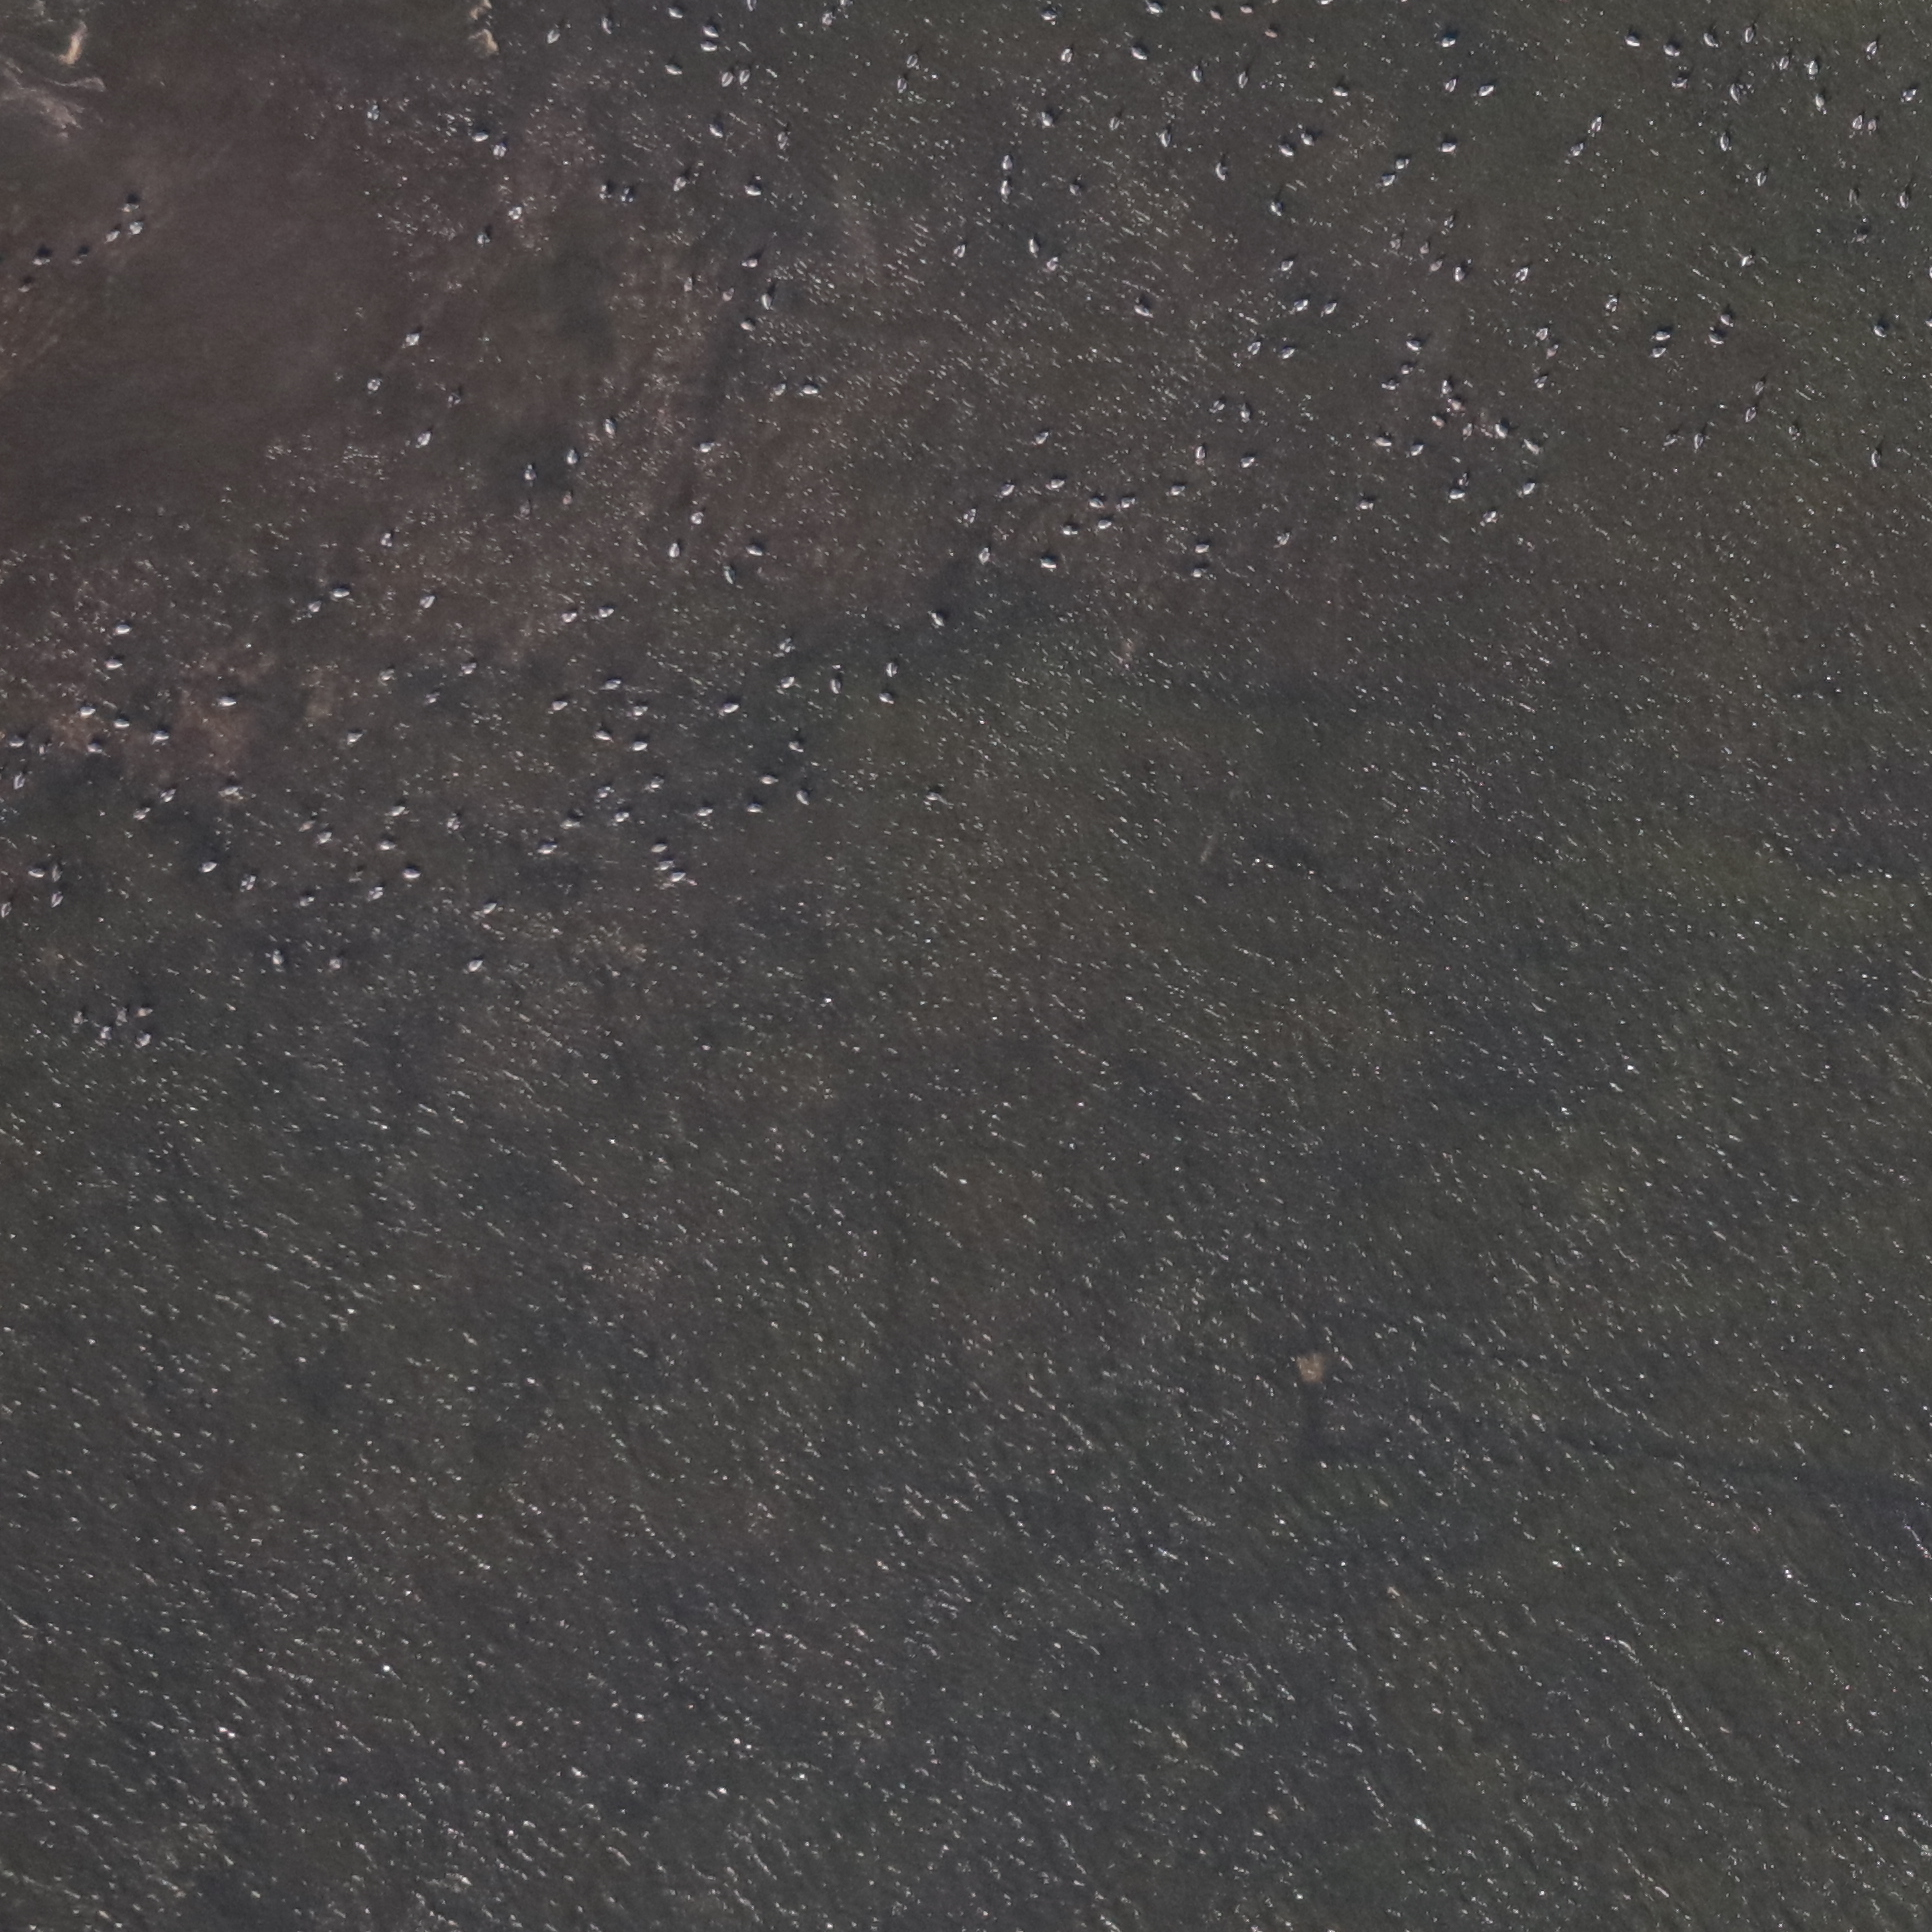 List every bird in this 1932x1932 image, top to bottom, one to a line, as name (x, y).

brant (1155, 6)
brant (1248, 11)
brant (1218, 13)
brant (679, 14)
brant (1049, 14)
brant (828, 22)
brant (607, 26)
brant (712, 27)
brant (1275, 27)
brant (1752, 32)
brant (557, 34)
brant (1709, 38)
brant (1445, 42)
brant (709, 43)
brant (1631, 44)
brant (1875, 46)
brant (1670, 49)
brant (1143, 51)
brant (1068, 56)
brant (1788, 59)
brant (911, 61)
brant (1816, 67)
brant (676, 68)
brant (745, 75)
brant (729, 77)
brant (1202, 77)
brant (1243, 78)
brant (1681, 81)
brant (902, 85)
brant (1449, 86)
brant (1339, 90)
brant (1486, 91)
brant (1738, 93)
brant (1910, 94)
brant (1820, 102)
brant (377, 112)
brant (1045, 117)
brant (1854, 120)
brant (1875, 121)
brant (1596, 124)
brant (1113, 126)
brant (716, 129)
brant (481, 133)
brant (787, 136)
brant (1303, 136)
brant (1170, 140)
brant (1726, 143)
brant (1446, 149)
brant (503, 152)
brant (1575, 152)
brant (1287, 154)
brant (1014, 164)
brant (1409, 164)
brant (1222, 168)
brant (1768, 177)
brant (1389, 181)
brant (680, 182)
brant (755, 187)
brant (1077, 187)
brant (634, 189)
brant (604, 190)
brant (1010, 192)
brant (1853, 197)
brant (138, 203)
brant (1905, 204)
brant (1280, 210)
brant (514, 218)
brant (1454, 225)
brant (139, 228)
brant (113, 233)
brant (1859, 235)
brant (485, 239)
brant (1396, 243)
brant (1424, 249)
brant (1036, 251)
brant (962, 252)
brant (38, 257)
brant (76, 259)
brant (1753, 260)
brant (754, 263)
brant (1058, 263)
brant (1433, 265)
brant (1285, 266)
brant (1460, 273)
brant (1521, 276)
brant (686, 282)
brant (23, 288)
brant (727, 292)
brant (1612, 304)
brant (767, 305)
brant (1145, 307)
brant (1298, 307)
brant (1329, 308)
brant (1726, 318)
brant (750, 323)
brant (1883, 331)
brant (1546, 332)
brant (1658, 333)
brant (1717, 337)
brant (410, 339)
brant (1416, 343)
brant (1254, 345)
brant (1286, 352)
brant (1555, 353)
brant (1659, 354)
brant (1413, 368)
brant (1397, 383)
brant (1545, 383)
brant (1765, 386)
brant (370, 388)
brant (1447, 388)
brant (782, 390)
brant (808, 391)
brant (456, 400)
brant (1220, 406)
brant (1459, 406)
brant (1246, 413)
brant (1752, 414)
brant (1441, 418)
brant (612, 429)
brant (1504, 431)
brant (1796, 432)
brant (1468, 433)
brant (1042, 435)
brant (1670, 437)
brant (423, 438)
brant (1383, 439)
brant (1701, 442)
brant (1417, 447)
brant (707, 448)
brant (1536, 451)
brant (1201, 455)
brant (1880, 458)
brant (573, 461)
brant (1250, 463)
brant (531, 476)
brant (1465, 480)
brant (1054, 481)
brant (1006, 486)
brant (1528, 491)
brant (1177, 492)
brant (1459, 496)
brant (569, 501)
brant (1130, 504)
brant (1367, 504)
brant (1096, 505)
brant (529, 507)
brant (1495, 518)
brant (695, 520)
brant (967, 520)
brant (1103, 528)
brant (1070, 530)
brant (389, 536)
brant (1283, 539)
brant (750, 546)
brant (987, 547)
brant (1200, 548)
brant (676, 552)
brant (1050, 565)
brant (730, 574)
brant (1193, 574)
brant (342, 591)
brant (427, 601)
brant (312, 606)
brant (608, 612)
brant (566, 616)
brant (944, 616)
brant (125, 633)
brant (787, 647)
brant (116, 668)
brant (892, 668)
brant (469, 670)
brant (388, 676)
brant (785, 681)
brant (837, 681)
brant (616, 686)
brant (433, 696)
brant (886, 696)
brant (226, 699)
brant (559, 703)
brant (729, 704)
brant (641, 710)
brant (90, 712)
brant (127, 724)
brant (606, 731)
brant (352, 734)
brant (165, 735)
brant (20, 742)
brant (101, 746)
brant (797, 747)
brant (640, 749)
brant (44, 750)
brant (771, 778)
brant (24, 781)
brant (233, 791)
brant (605, 793)
brant (659, 793)
brant (171, 794)
brant (802, 796)
brant (934, 797)
brant (701, 806)
brant (755, 806)
brant (396, 808)
brant (148, 810)
brant (622, 820)
brant (454, 822)
brant (578, 822)
brant (310, 825)
brant (331, 835)
brant (389, 843)
brant (546, 847)
brant (653, 849)
brant (209, 868)
brant (664, 868)
brant (57, 870)
brant (40, 872)
brant (407, 874)
brant (353, 876)
brant (679, 880)
brant (248, 884)
brant (379, 891)
brant (58, 899)
brant (304, 900)
brant (8, 908)
brant (487, 910)
brant (282, 957)
brant (336, 963)
brant (474, 965)
brant (153, 1008)
brant (123, 1015)
brant (84, 1018)
brant (105, 1036)
brant (144, 1039)